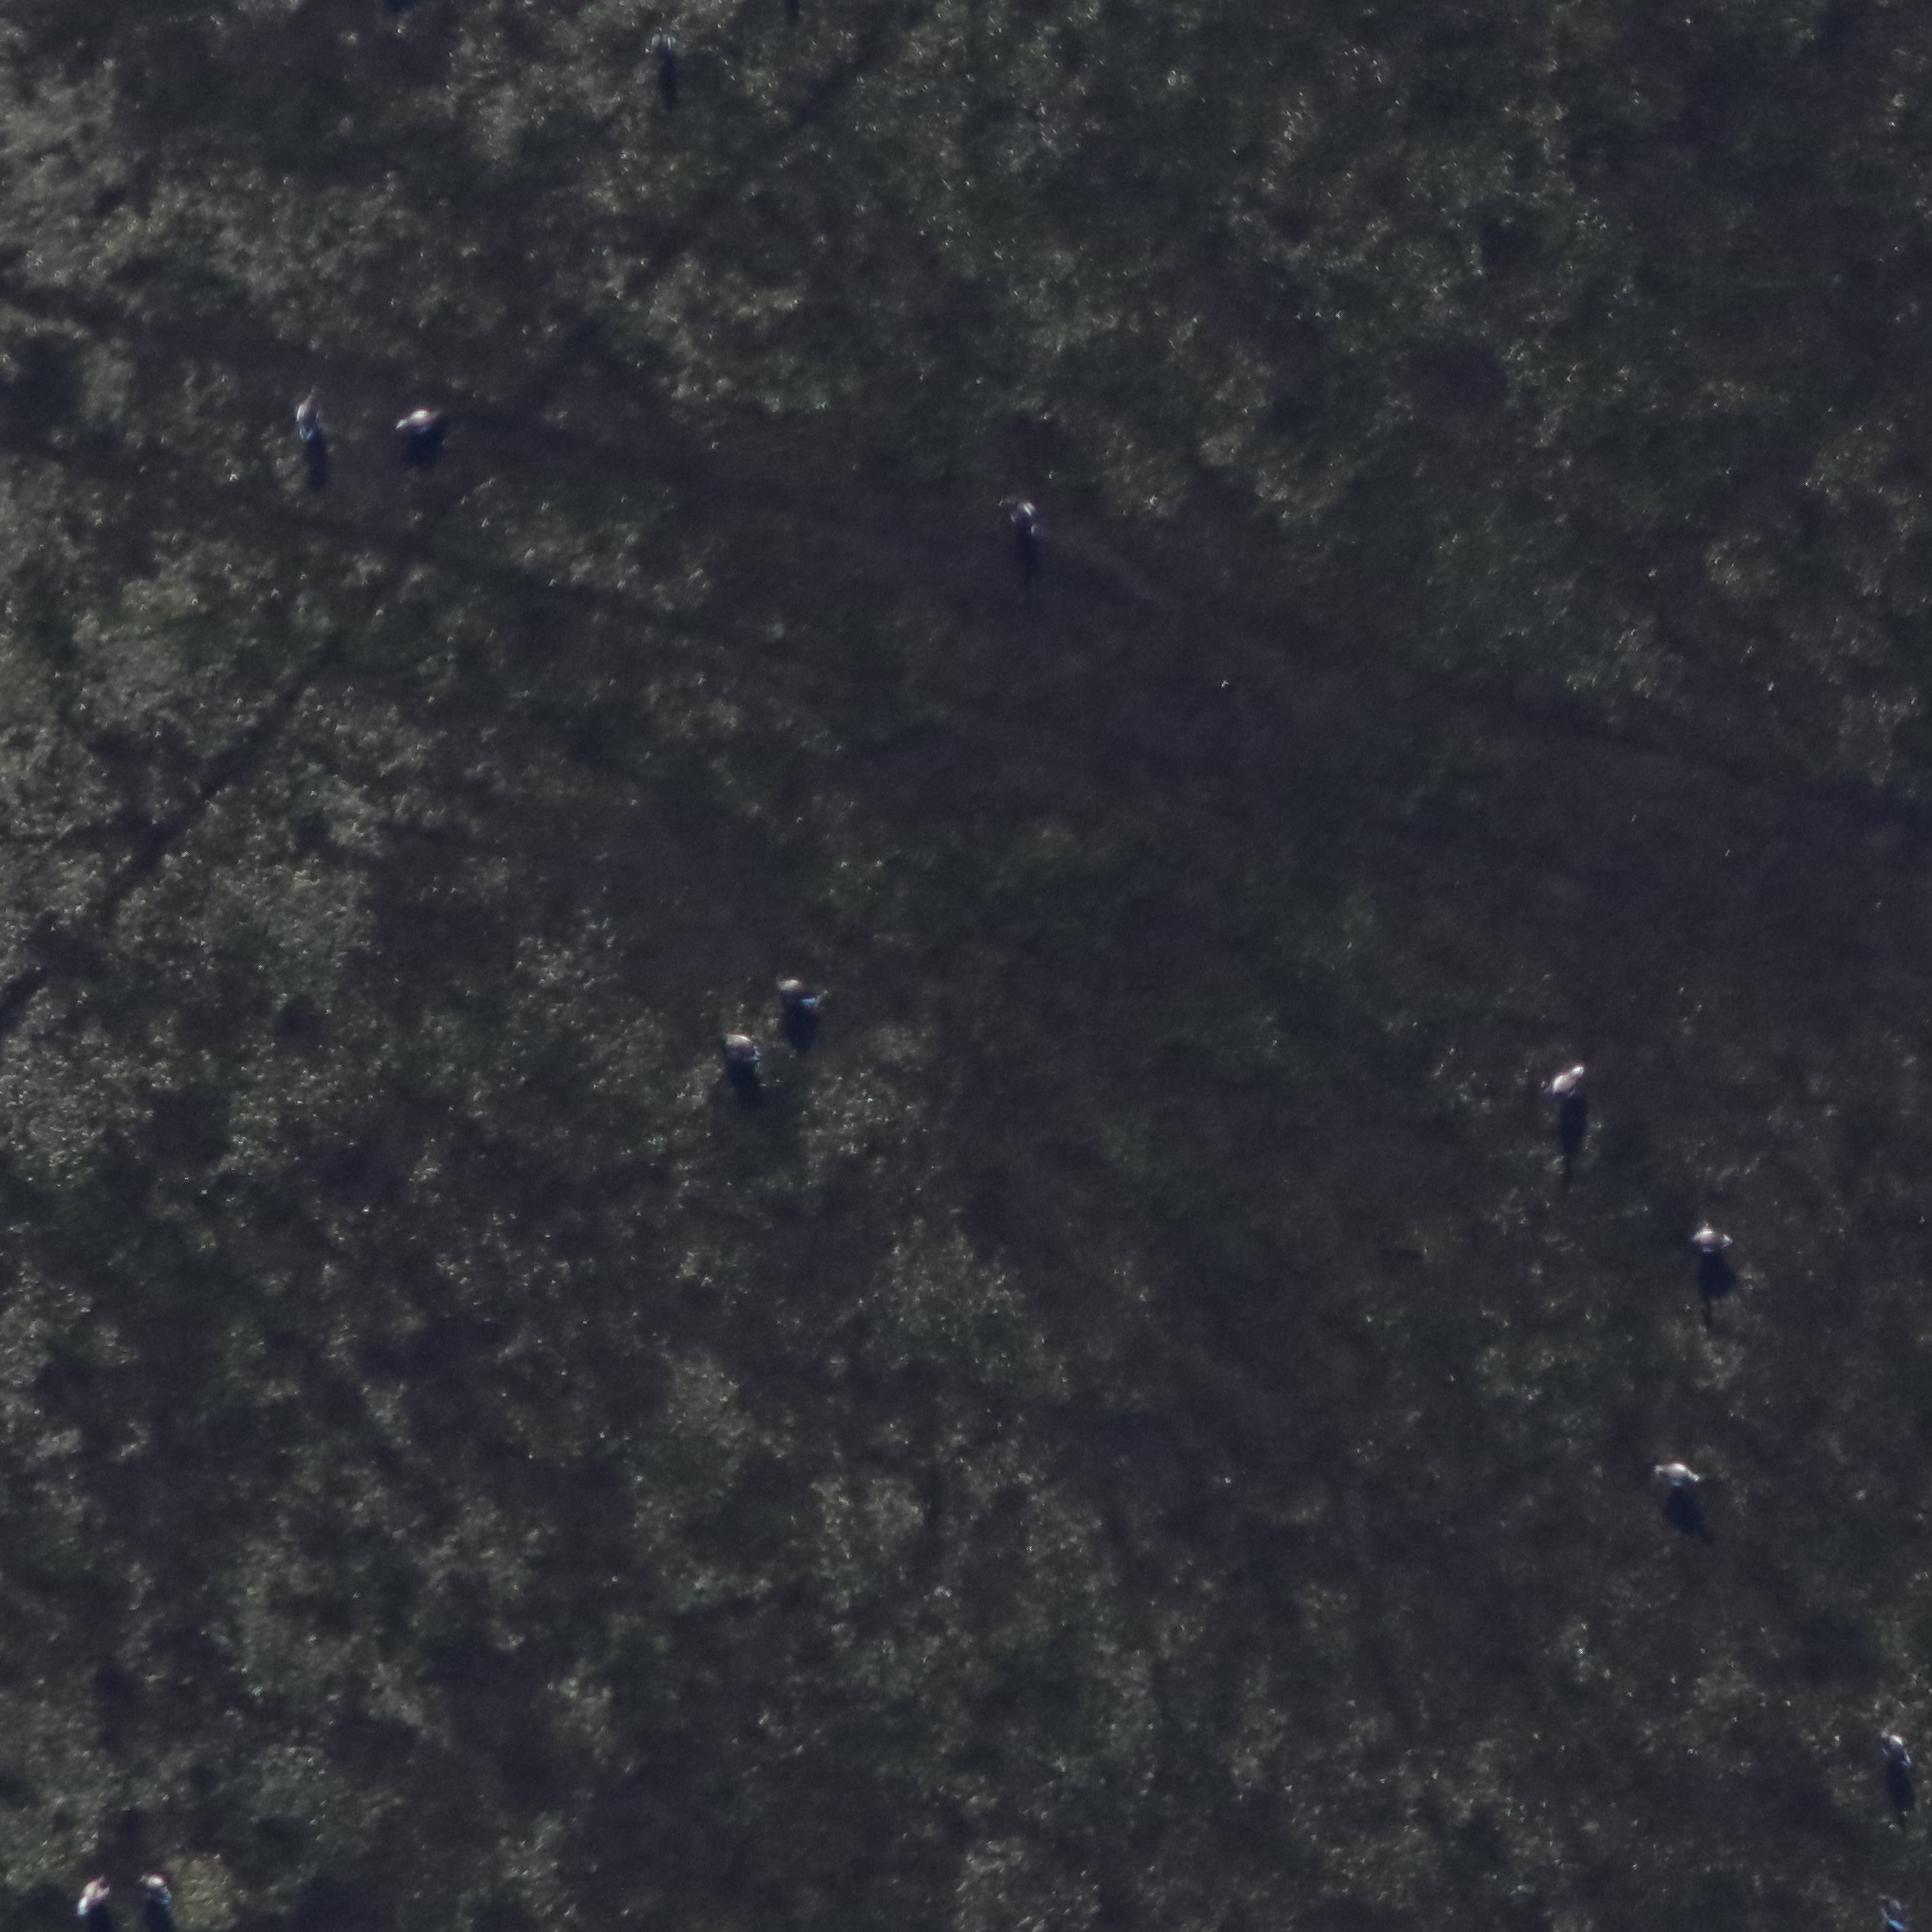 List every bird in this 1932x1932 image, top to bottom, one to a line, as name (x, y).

brant (663, 44)
brant (308, 414)
brant (421, 422)
brant (1023, 519)
brant (801, 991)
brant (733, 1048)
brant (1566, 1083)
brant (1710, 1241)
brant (1675, 1475)
brant (1892, 1746)
brant (160, 1885)
brant (94, 1897)
brant (1893, 1907)